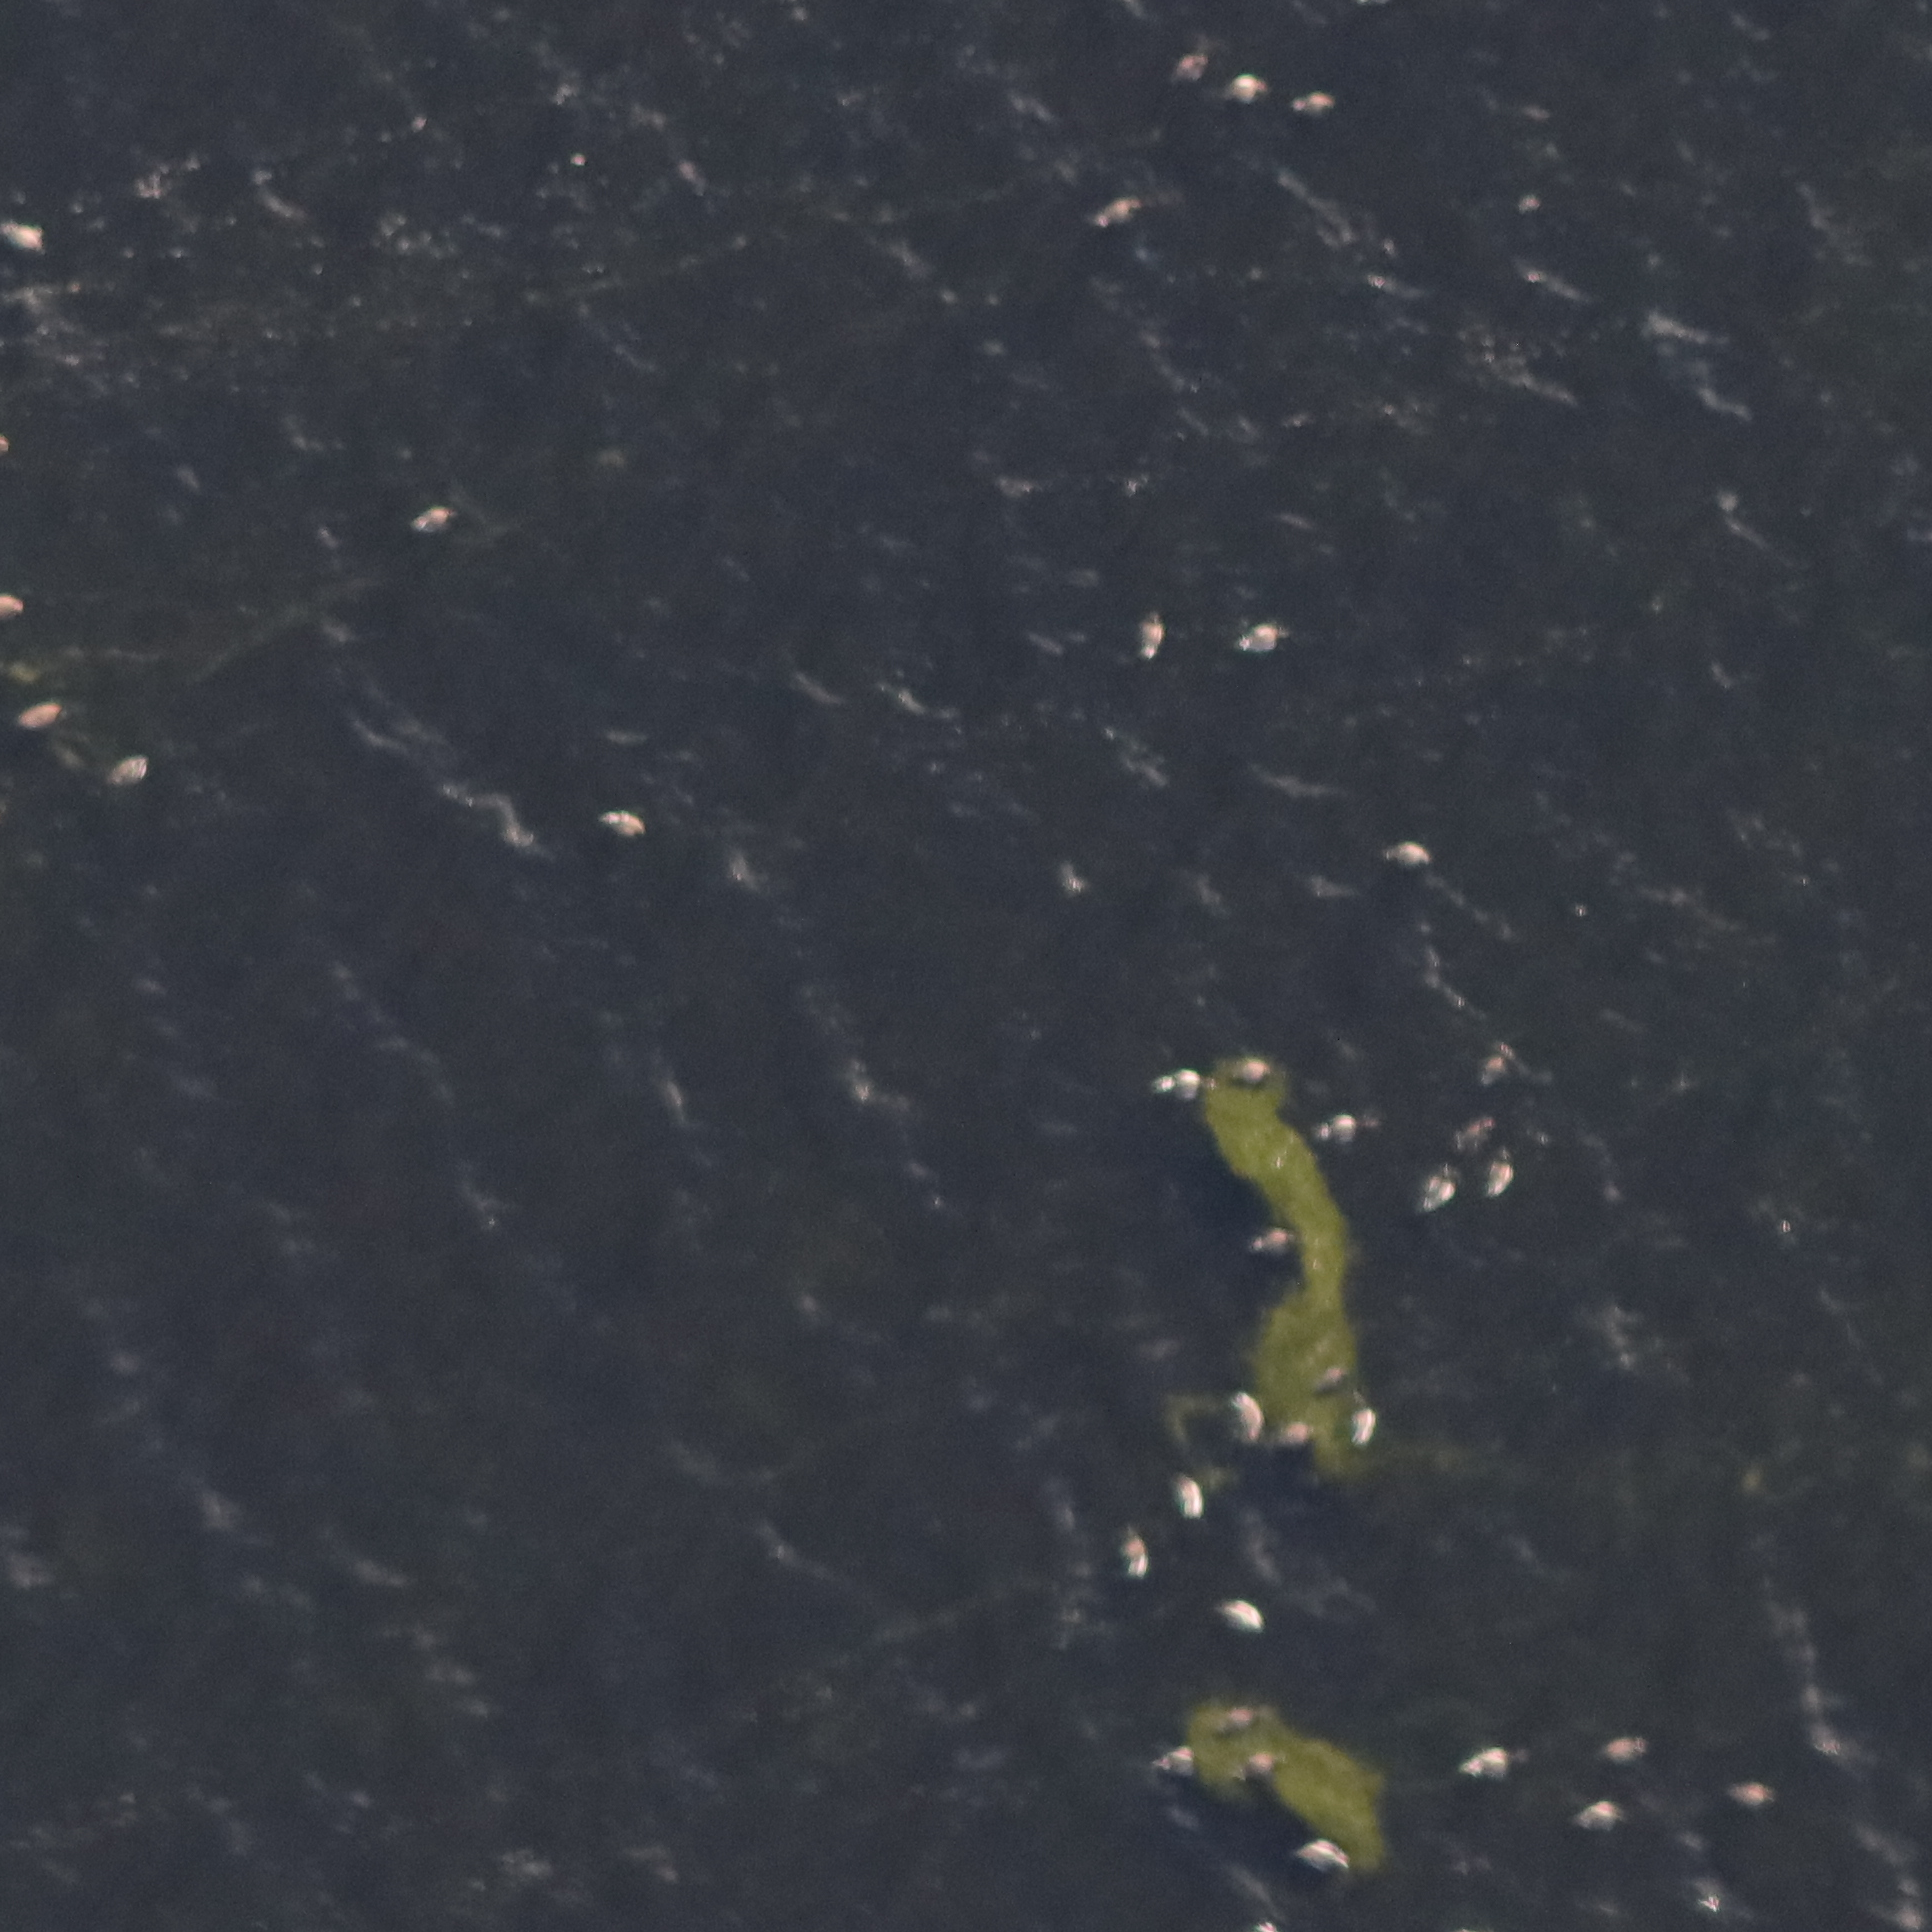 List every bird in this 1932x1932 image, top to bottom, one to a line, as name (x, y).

brant (1188, 68)
brant (1247, 92)
brant (1316, 105)
brant (1120, 209)
Canada goose (25, 240)
brant (436, 520)
Canada goose (2, 606)
brant (1152, 636)
brant (1269, 639)
Canada goose (40, 716)
Canada goose (127, 773)
brant (628, 825)
brant (1409, 856)
brant (1497, 1064)
brant (1247, 1070)
brant (1180, 1090)
brant (1336, 1125)
brant (1476, 1133)
brant (1496, 1177)
brant (1439, 1191)
brant (1275, 1245)
Canada goose (1331, 1383)
Canada goose (1247, 1423)
Canada goose (1365, 1427)
Canada goose (1294, 1438)
Canada goose (1185, 1494)
Canada goose (1136, 1555)
Canada goose (1244, 1619)
brant (1237, 1721)
brant (1624, 1745)
brant (1253, 1764)
brant (1499, 1765)
brant (1180, 1766)
brant (1753, 1797)
brant (1600, 1816)
brant (1320, 1859)